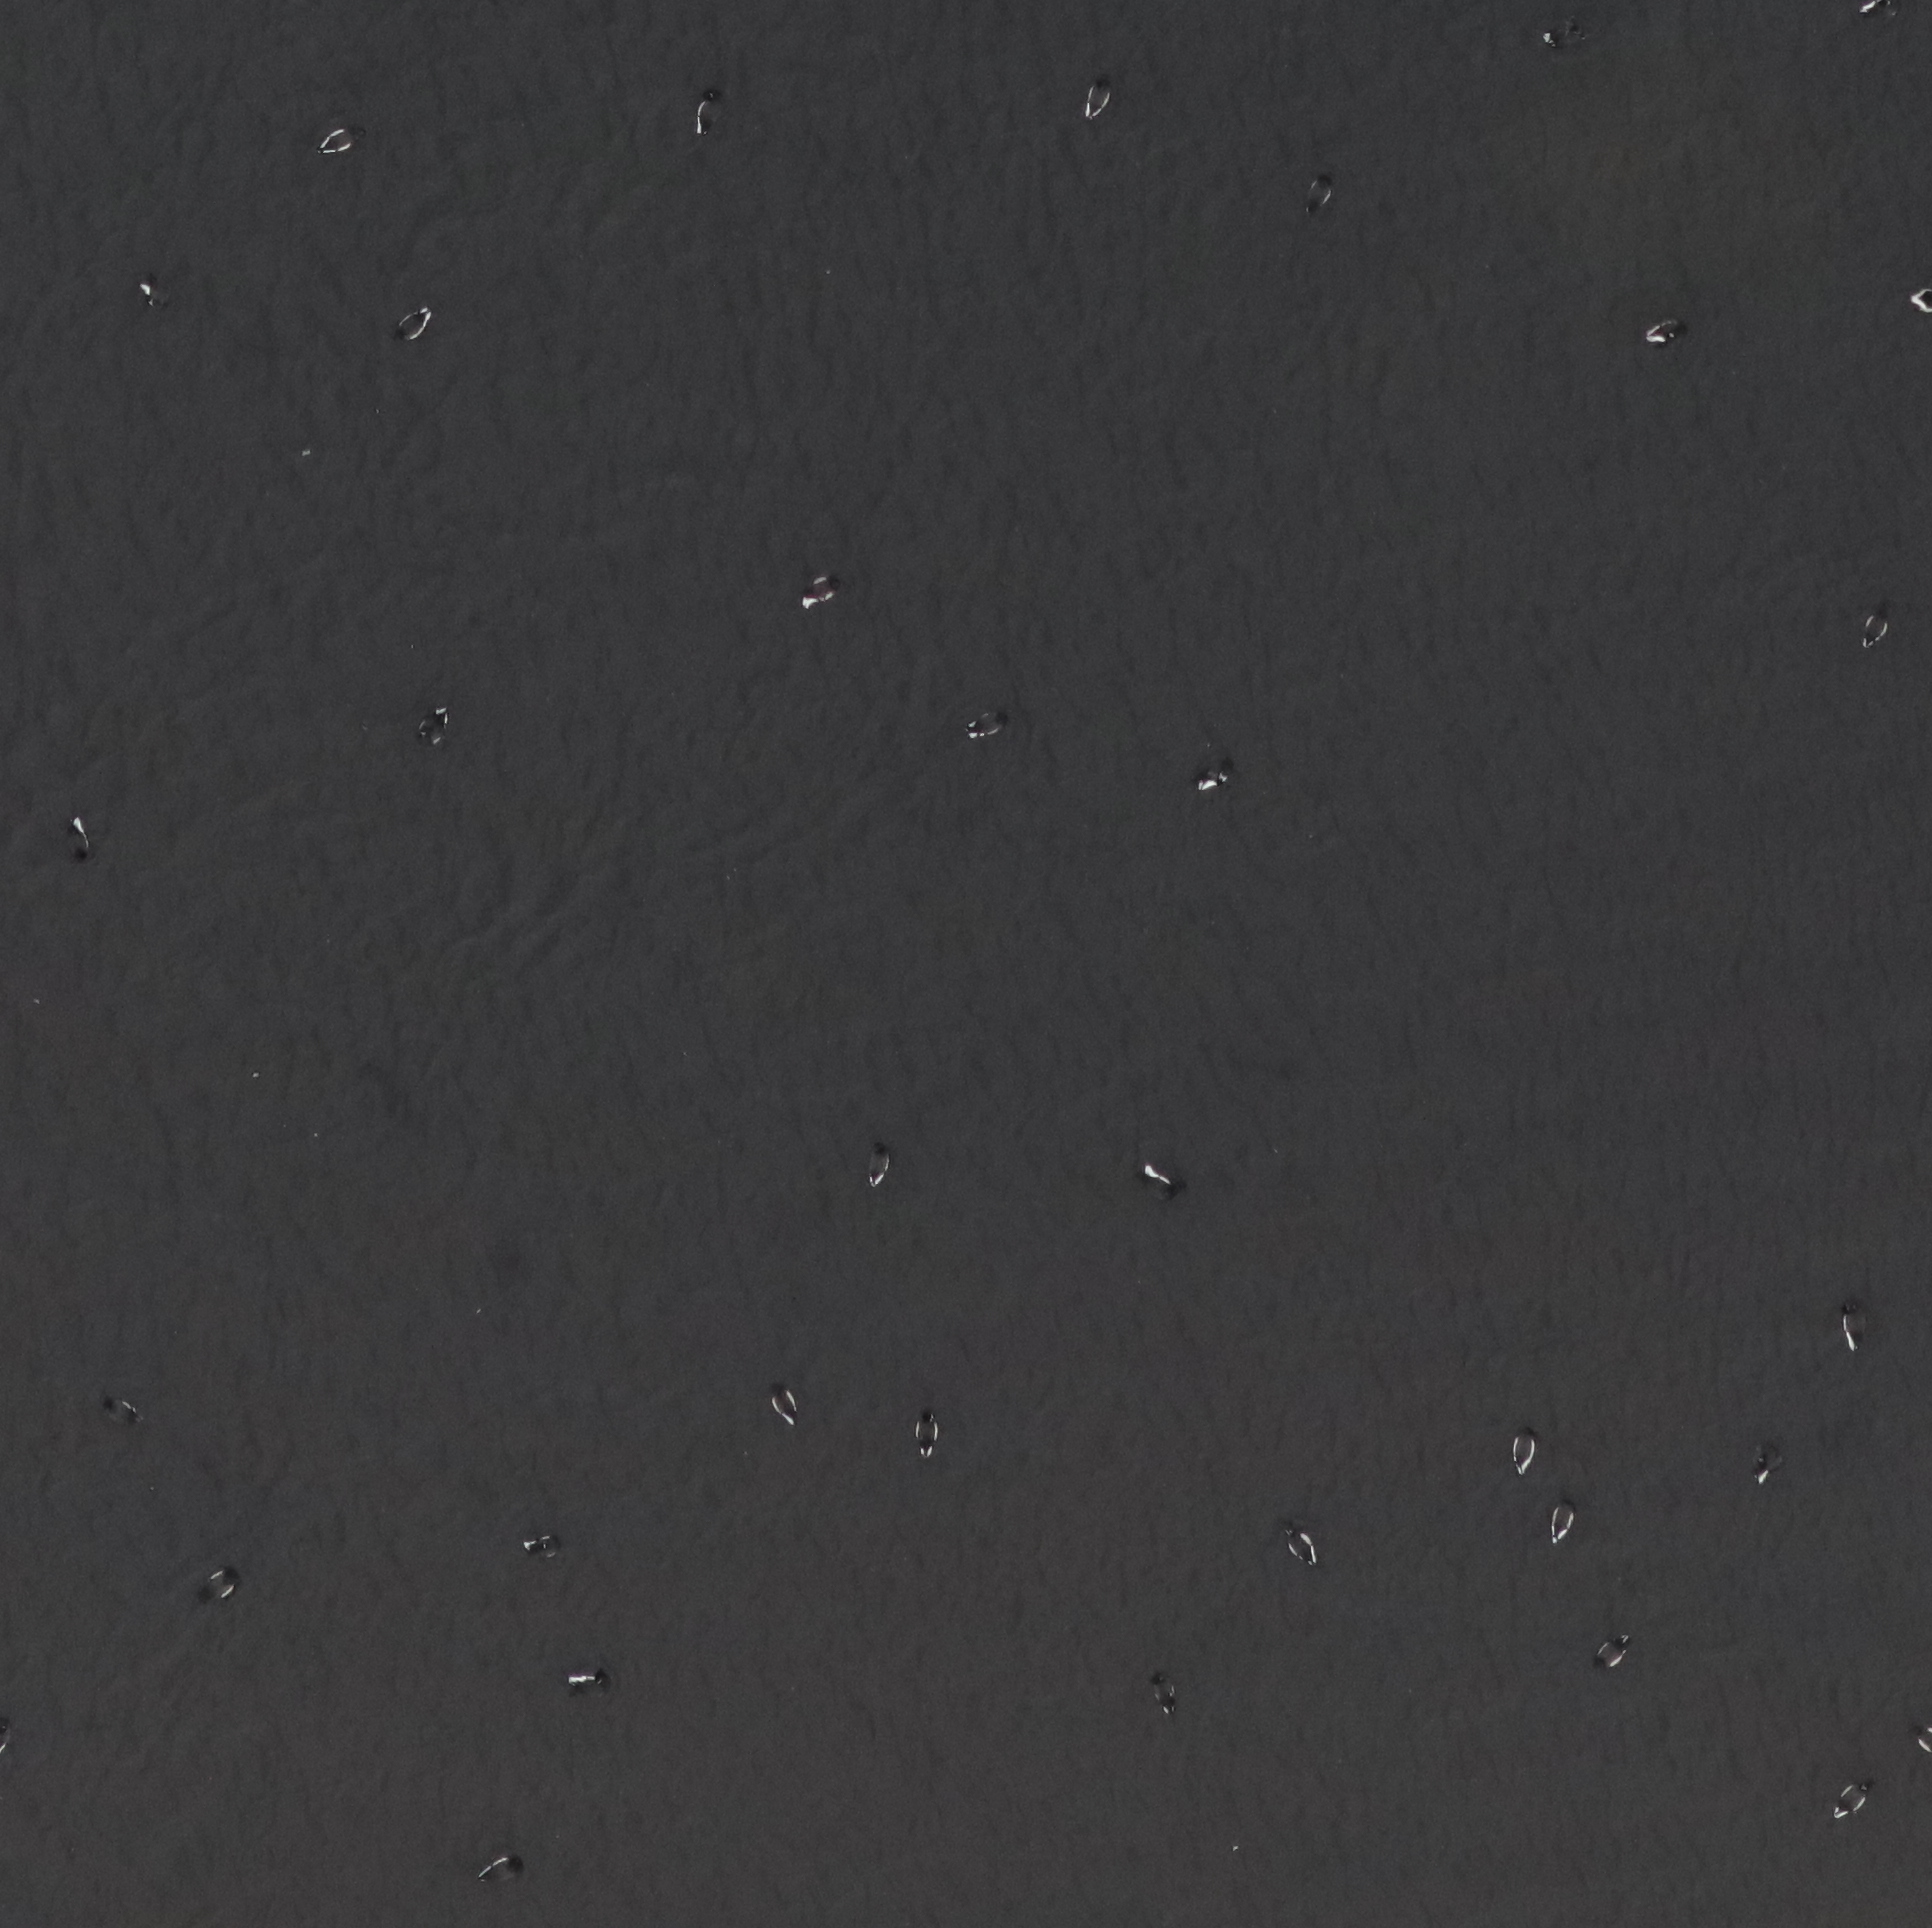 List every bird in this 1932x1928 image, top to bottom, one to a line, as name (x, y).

brant (1882, 17)
brant (1566, 28)
brant (1097, 99)
brant (706, 113)
brant (338, 140)
brant (1320, 193)
brant (148, 287)
brant (1927, 298)
brant (411, 323)
brant (1665, 335)
brant (820, 590)
brant (1876, 626)
brant (988, 724)
brant (433, 725)
brant (1219, 770)
brant (80, 841)
brant (879, 1167)
brant (1158, 1185)
brant (1849, 1327)
brant (784, 1406)
brant (128, 1408)
brant (927, 1435)
brant (1524, 1451)
brant (1766, 1468)
brant (1562, 1520)
brant (541, 1544)
brant (1301, 1547)
brant (221, 1584)
brant (1612, 1652)
brant (584, 1682)
brant (1167, 1699)
brant (0, 1739)
brant (1851, 1799)
brant (500, 1872)